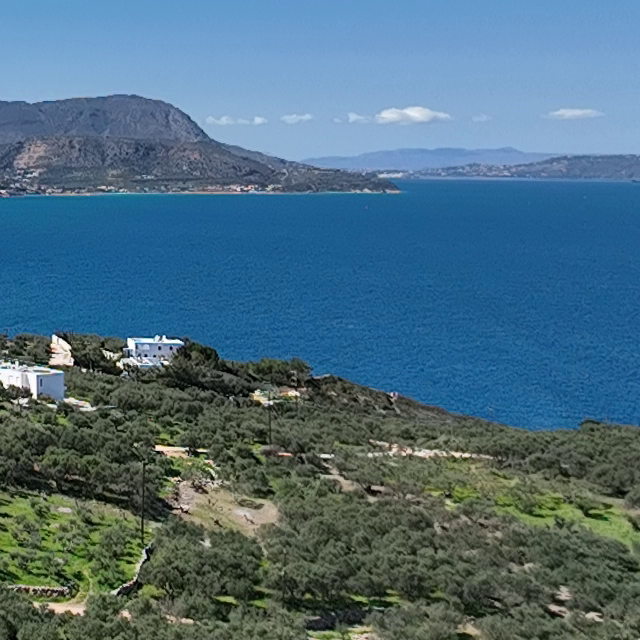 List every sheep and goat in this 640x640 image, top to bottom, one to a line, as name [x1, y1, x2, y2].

None